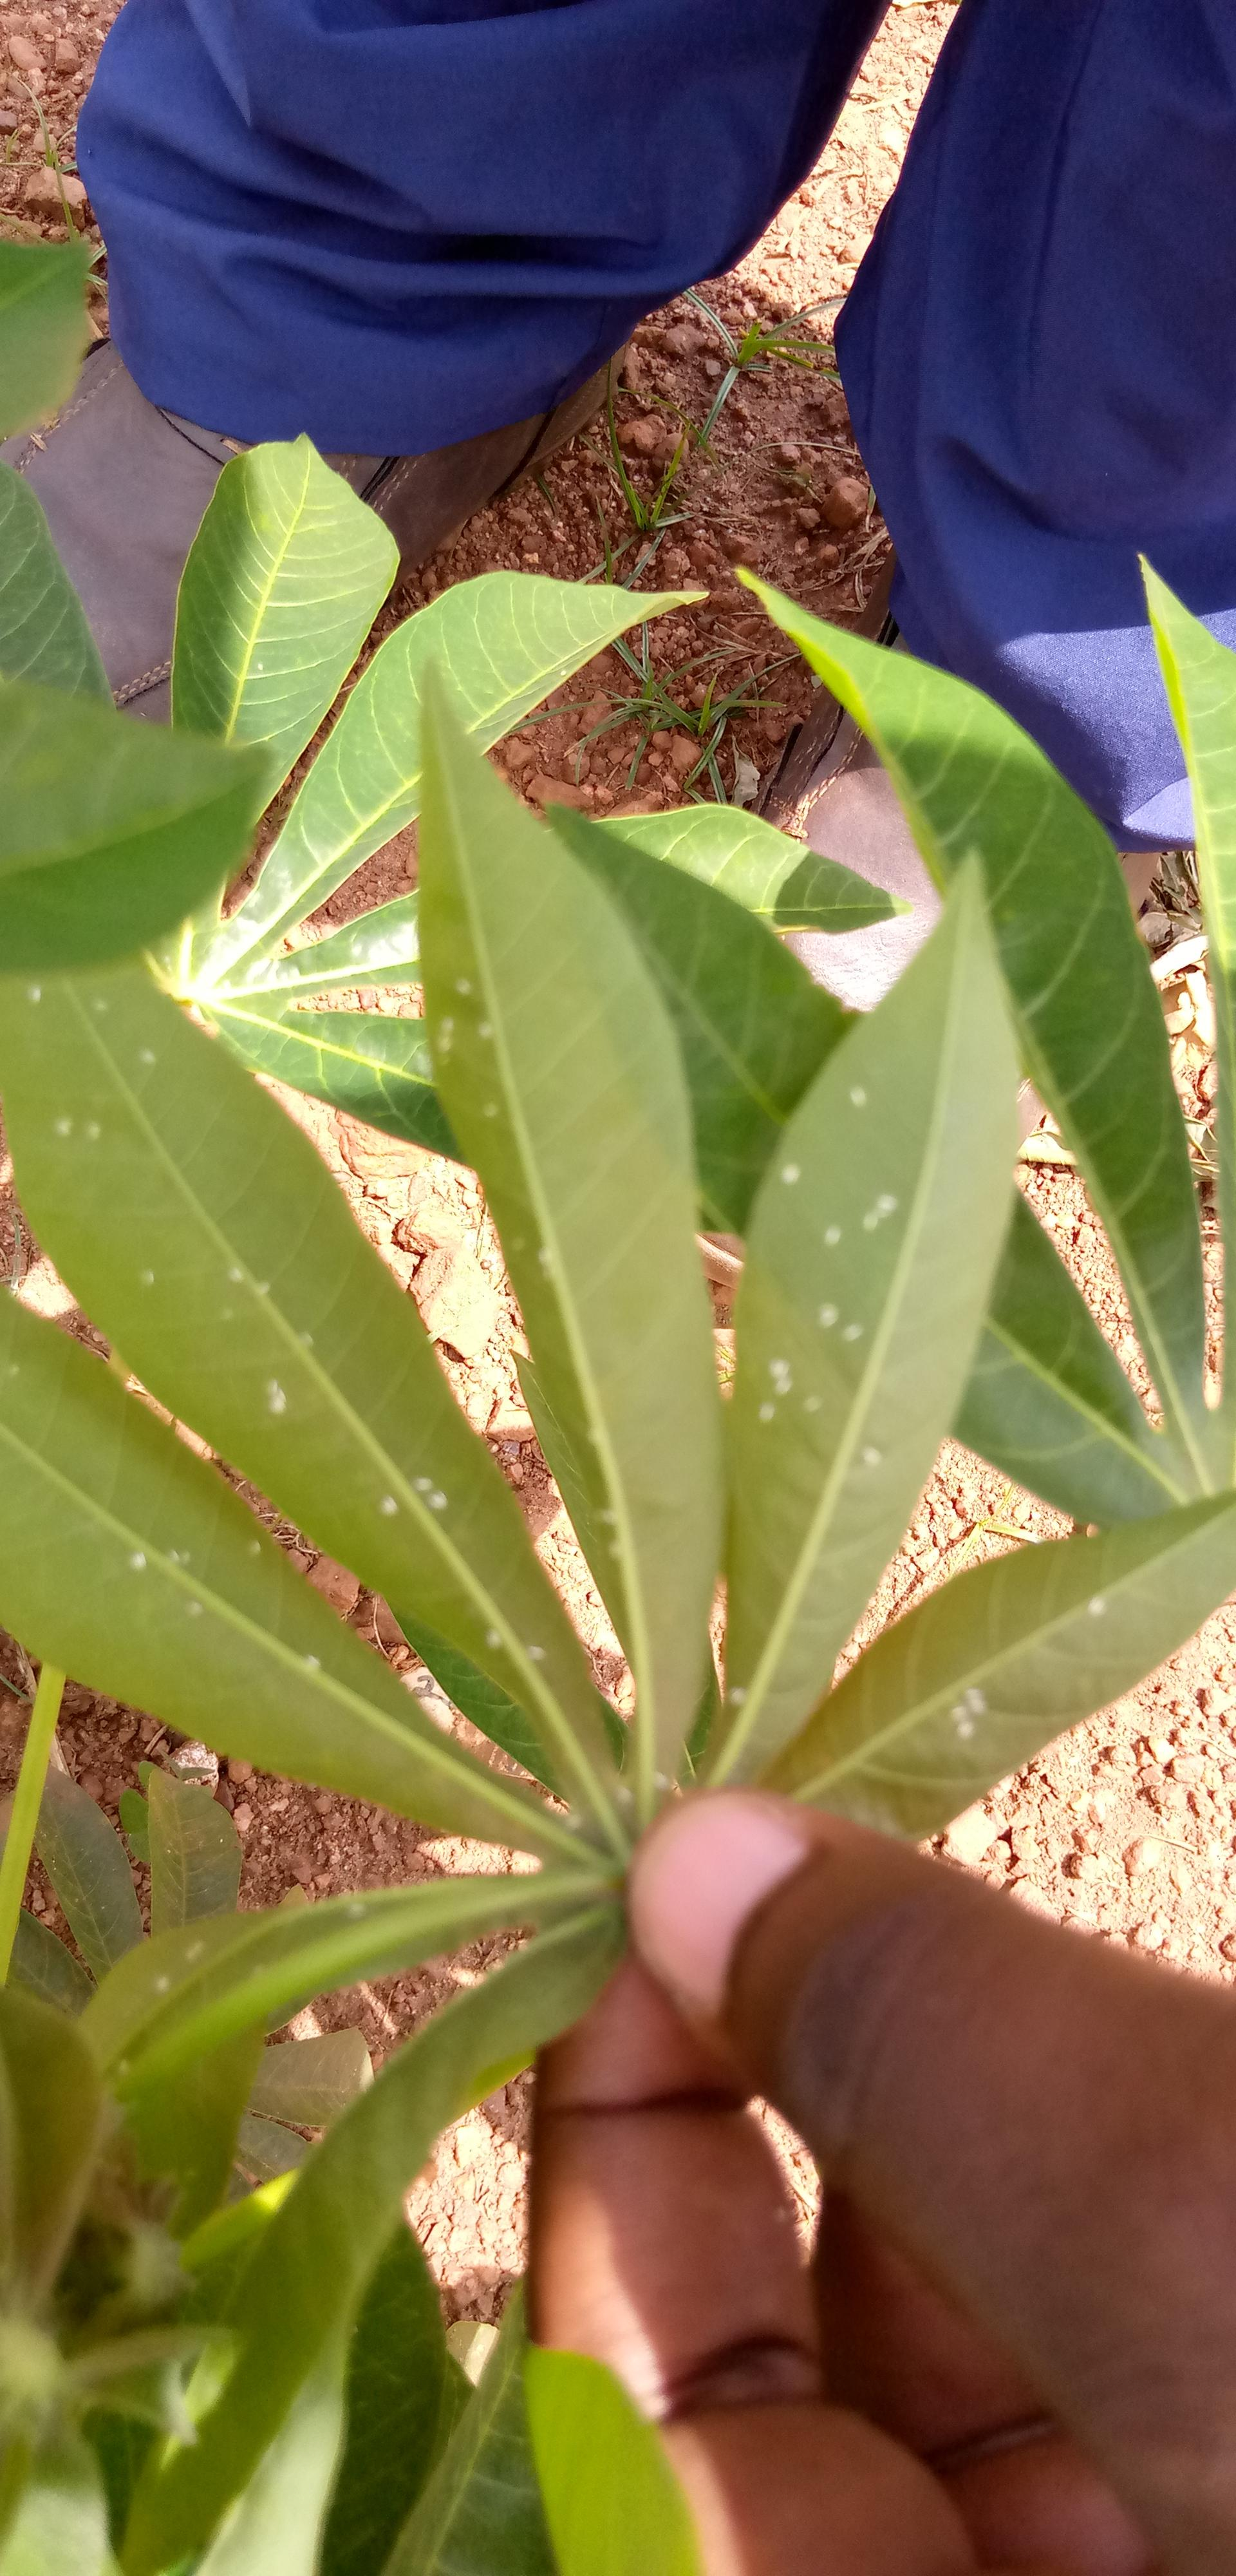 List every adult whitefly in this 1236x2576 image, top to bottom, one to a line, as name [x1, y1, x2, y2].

whitefly [446, 969, 488, 1001]
whitefly [12, 972, 50, 1014]
whitefly [85, 984, 115, 1018]
whitefly [431, 1005, 467, 1060]
whitefly [473, 1016, 502, 1046]
whitefly [432, 1033, 454, 1056]
whitefly [131, 1041, 165, 1078]
whitefly [841, 1074, 879, 1116]
whitefly [473, 1094, 502, 1126]
whitefly [51, 1106, 74, 1148]
whitefly [84, 1113, 109, 1150]
whitefly [775, 1145, 803, 1189]
whitefly [868, 1177, 905, 1219]
whitefly [857, 1207, 892, 1245]
whitefly [812, 1214, 848, 1257]
whitefly [537, 1236, 561, 1280]
whitefly [223, 1253, 248, 1287]
whitefly [128, 1256, 167, 1298]
whitefly [248, 1271, 277, 1309]
whitefly [814, 1289, 843, 1336]
whitefly [839, 1314, 868, 1350]
whitefly [763, 1341, 801, 1382]
whitefly [254, 1365, 302, 1424]
whitefly [768, 1369, 800, 1397]
whitefly [807, 1387, 829, 1411]
whitefly [754, 1396, 786, 1431]
whitefly [577, 1417, 615, 1449]
whitefly [859, 1438, 891, 1472]
whitefly [411, 1457, 439, 1494]
whitefly [372, 1486, 404, 1529]
whitefly [428, 1490, 460, 1520]
whitefly [595, 1501, 625, 1526]
whitefly [245, 1528, 268, 1568]
whitefly [159, 1535, 201, 1575]
whitefly [595, 1536, 632, 1567]
whitefly [121, 1539, 149, 1582]
whitefly [1081, 1589, 1112, 1624]
whitefly [183, 1596, 214, 1624]
whitefly [482, 1620, 509, 1662]
whitefly [526, 1633, 551, 1673]
whitefly [301, 1643, 330, 1684]
whitefly [968, 1674, 993, 1725]
whitefly [718, 1677, 748, 1708]
whitefly [936, 1701, 972, 1726]
whitefly [951, 1721, 978, 1743]
whitefly [615, 1772, 644, 1813]
whitefly [563, 1808, 590, 1837]
whitefly [345, 1899, 370, 1922]
whitefly [182, 1935, 205, 1965]
whitefly [144, 1969, 179, 2003]